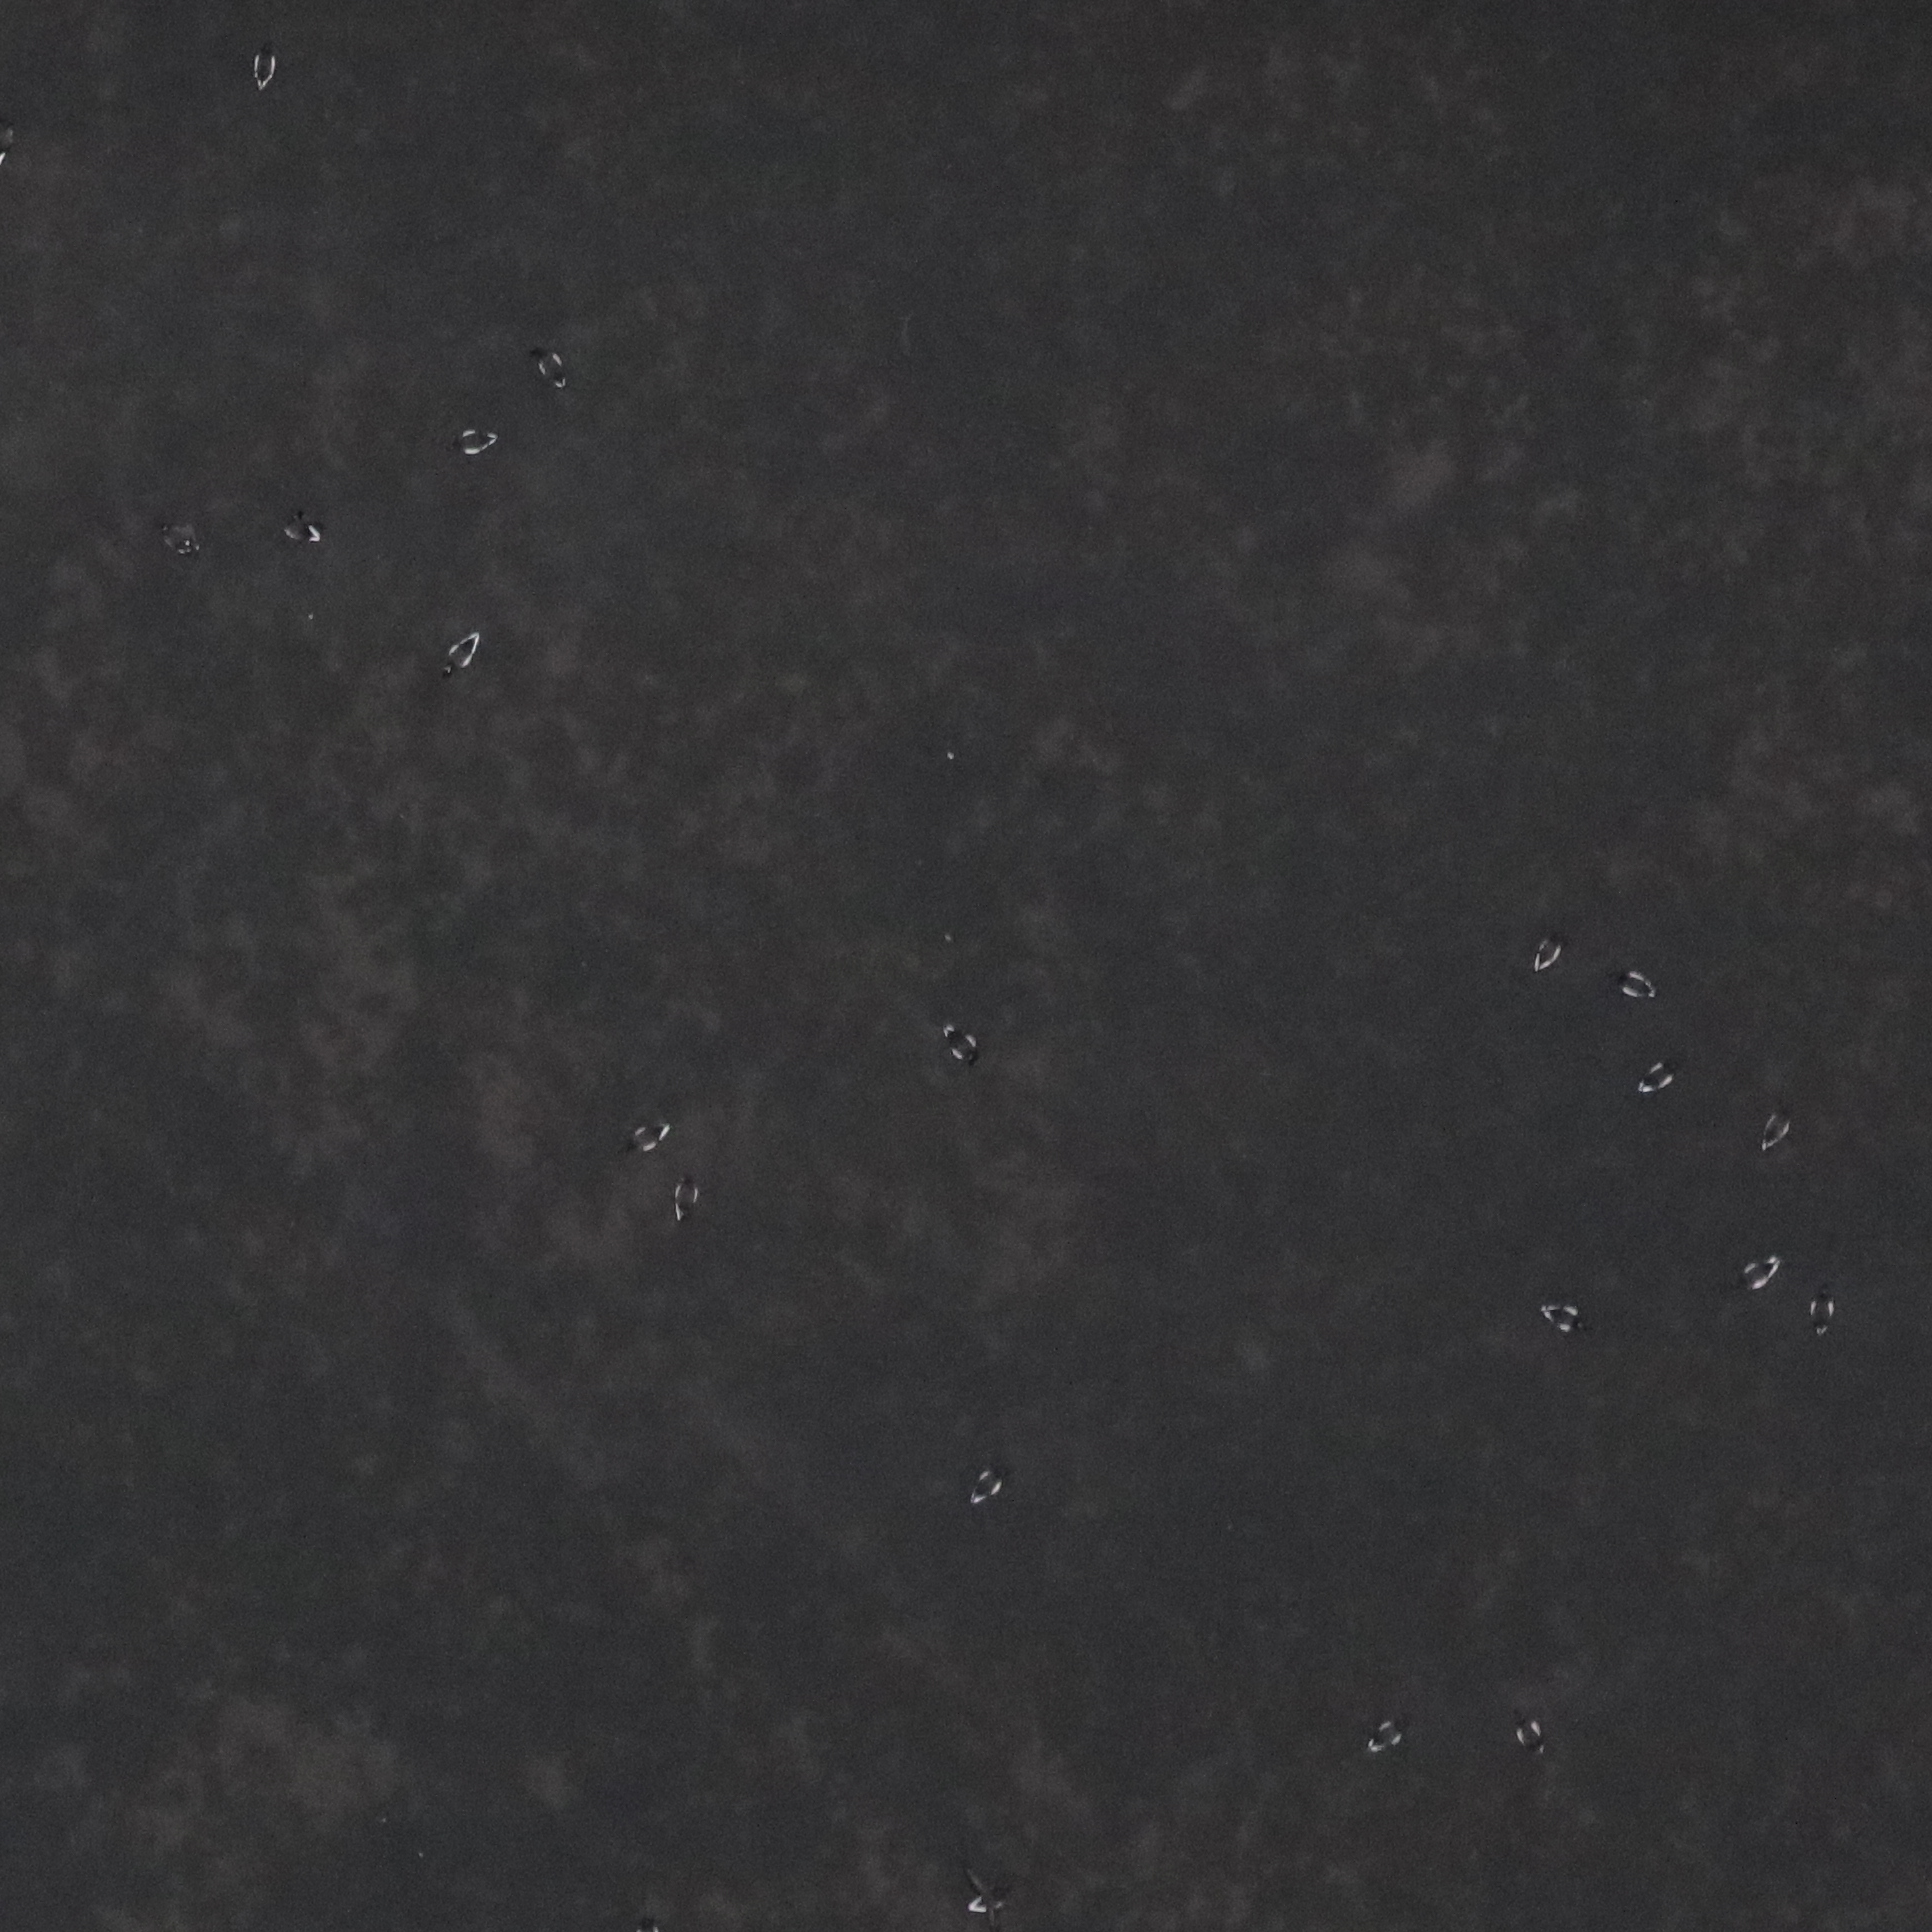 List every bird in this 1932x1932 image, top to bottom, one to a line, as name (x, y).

brant (265, 68)
brant (1, 140)
brant (549, 367)
brant (473, 442)
brant (300, 529)
brant (178, 539)
brant (462, 653)
brant (1547, 953)
brant (1635, 986)
brant (960, 1044)
brant (1656, 1077)
brant (1775, 1128)
brant (649, 1138)
brant (686, 1196)
brant (1758, 1273)
brant (1821, 1311)
brant (1563, 1318)
brant (987, 1485)
brant (1530, 1733)
brant (1386, 1735)
brant (982, 1901)